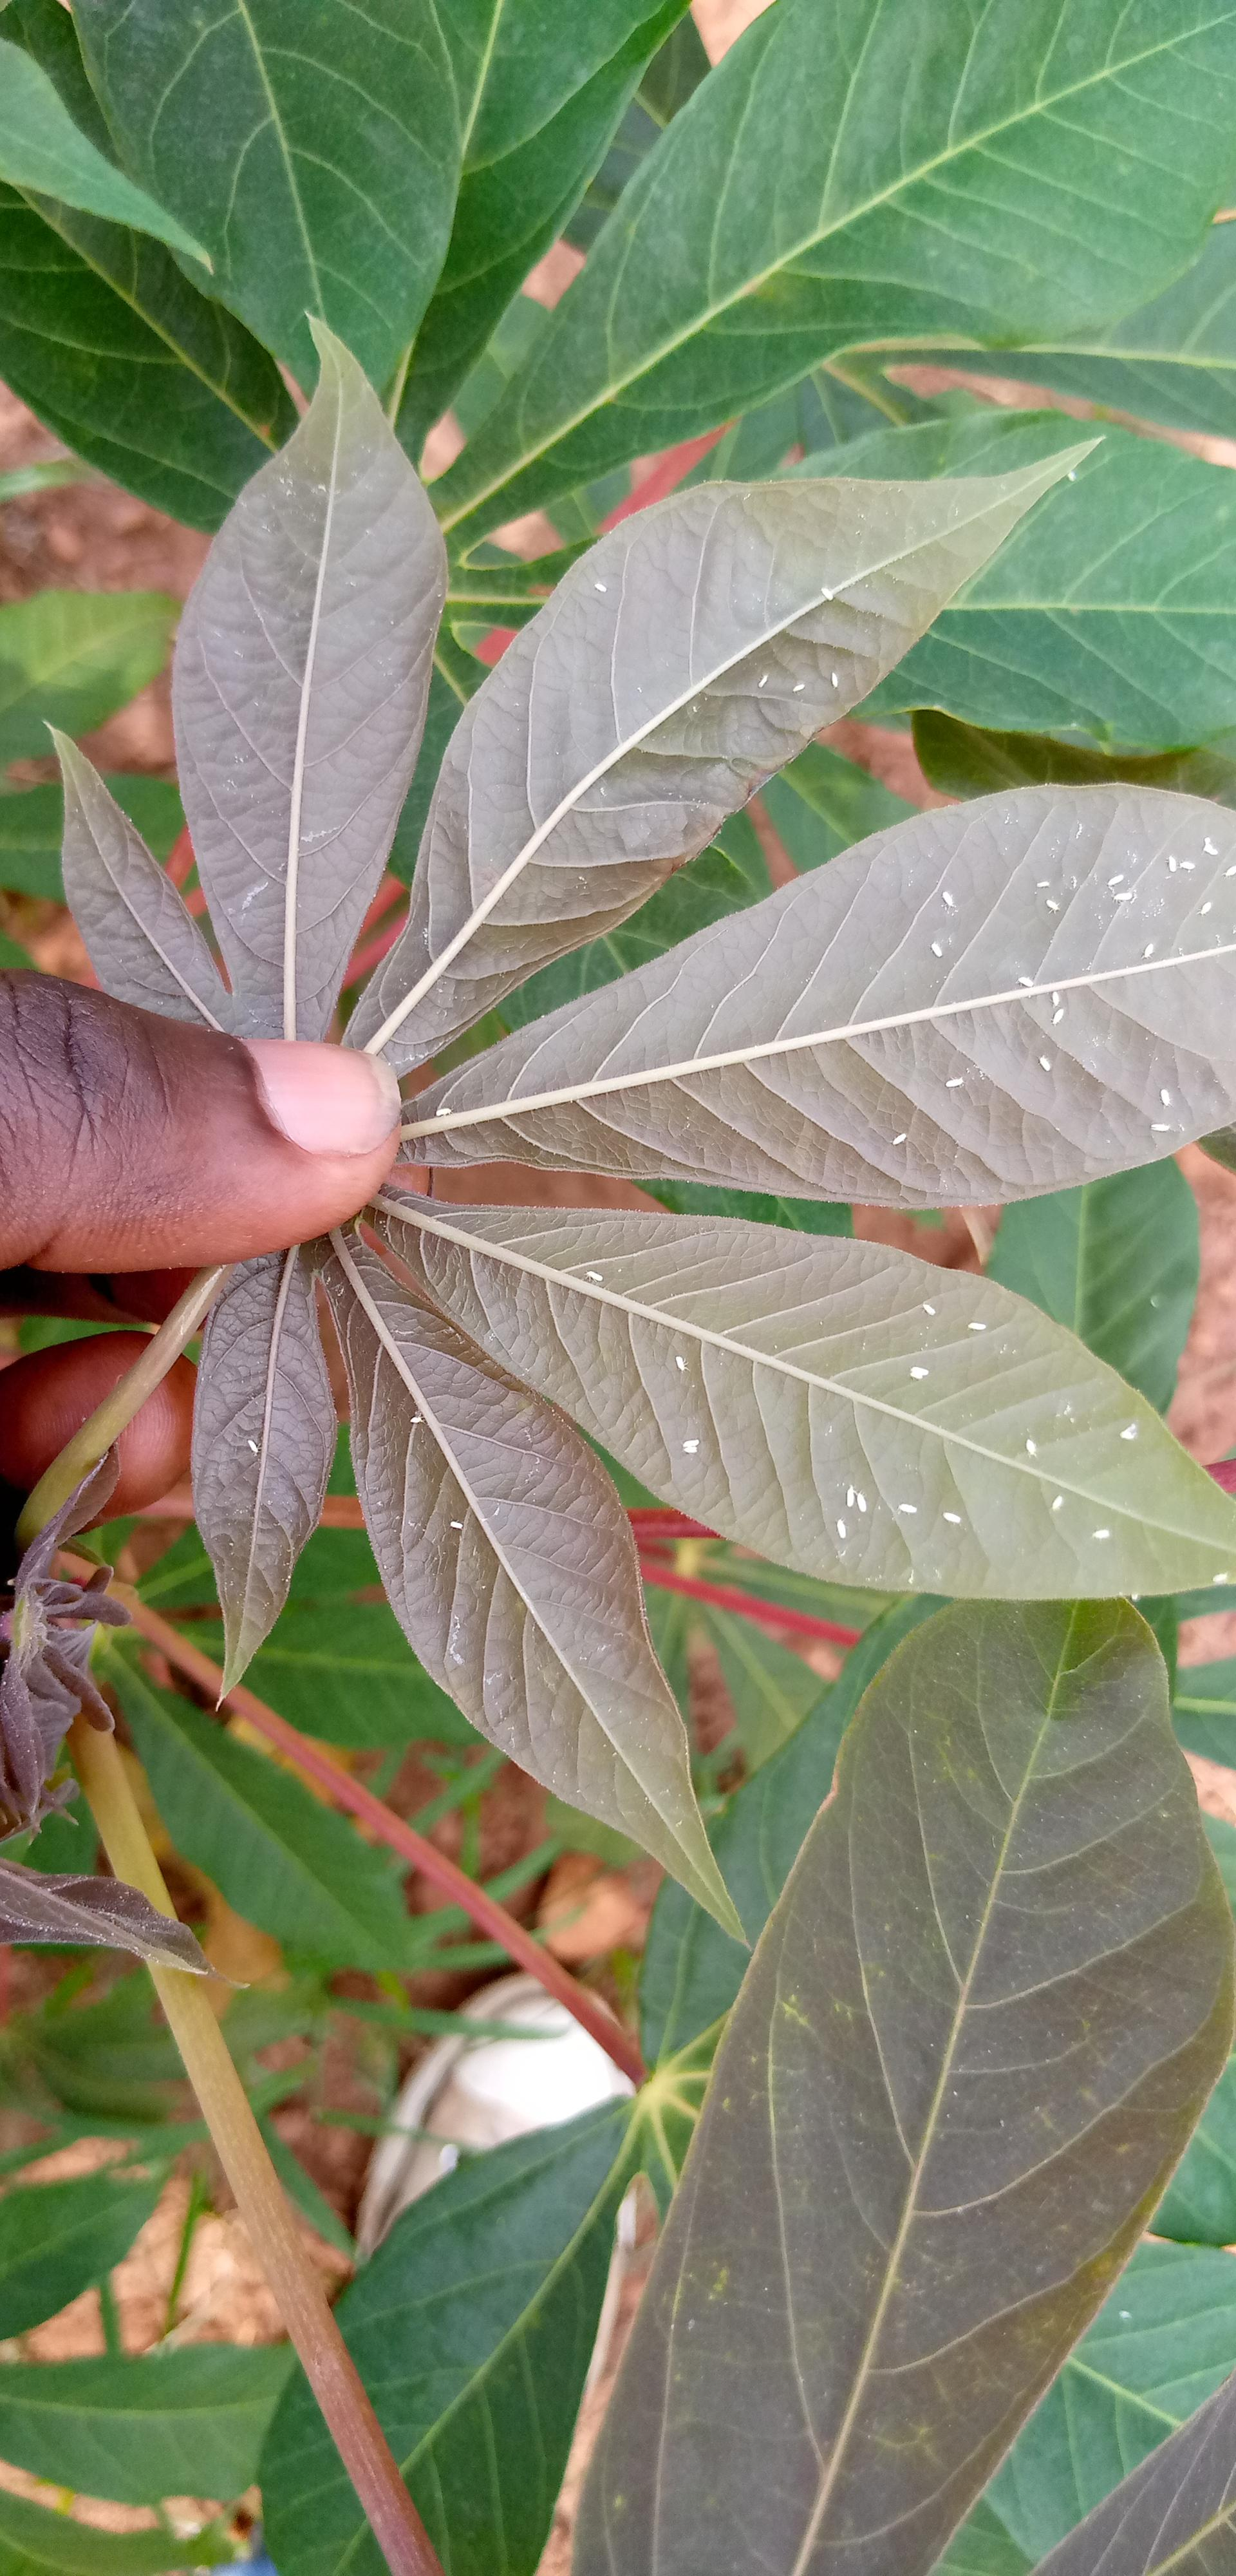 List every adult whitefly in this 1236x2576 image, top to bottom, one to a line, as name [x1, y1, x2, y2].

whitefly [583, 567, 615, 606]
whitefly [810, 574, 848, 614]
whitefly [751, 663, 778, 697]
whitefly [816, 663, 849, 699]
whitefly [786, 670, 811, 697]
whitefly [1196, 830, 1219, 864]
whitefly [1158, 850, 1195, 878]
whitefly [1219, 857, 1236, 886]
whitefly [1107, 861, 1143, 891]
whitefly [1028, 865, 1072, 896]
whitefly [936, 880, 966, 917]
whitefly [1107, 884, 1145, 911]
whitefly [1196, 891, 1221, 923]
whitefly [1040, 892, 1069, 918]
whitefly [1143, 935, 1164, 967]
whitefly [921, 936, 960, 966]
whitefly [1016, 967, 1051, 997]
whitefly [1044, 985, 1066, 1011]
whitefly [1046, 1004, 1076, 1033]
whitefly [1025, 1047, 1062, 1086]
whitefly [933, 1065, 965, 1096]
whitefly [1157, 1082, 1181, 1103]
whitefly [1147, 1114, 1171, 1146]
whitefly [883, 1120, 916, 1157]
whitefly [569, 1263, 604, 1295]
whitefly [913, 1296, 937, 1327]
whitefly [961, 1312, 986, 1343]
whitefly [674, 1345, 691, 1378]
whitefly [904, 1358, 943, 1389]
whitefly [390, 1401, 429, 1444]
whitefly [1102, 1414, 1143, 1456]
whitefly [243, 1419, 271, 1466]
whitefly [666, 1426, 712, 1467]
whitefly [1014, 1426, 1044, 1460]
whitefly [825, 1464, 877, 1509]
whitefly [835, 1473, 876, 1515]
whitefly [1041, 1480, 1084, 1513]
whitefly [894, 1492, 928, 1522]
whitefly [939, 1501, 975, 1540]
whitefly [435, 1506, 474, 1547]
whitefly [1078, 1509, 1121, 1546]
whitefly [831, 1511, 868, 1546]
whitefly [1202, 1562, 1236, 1586]